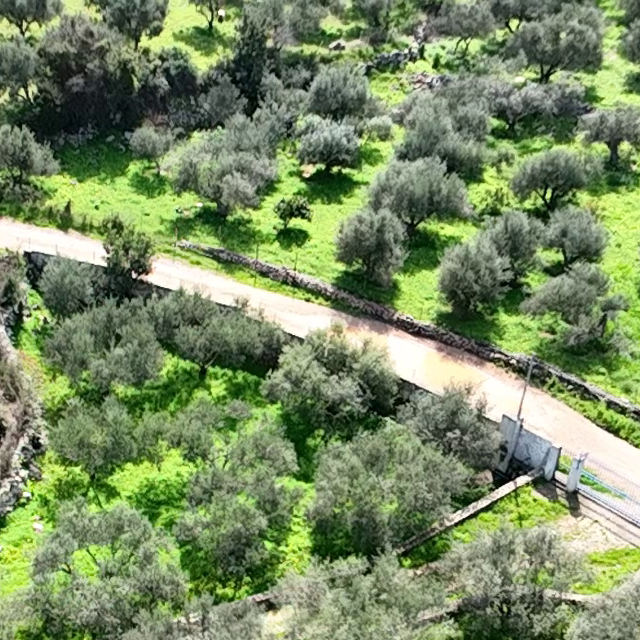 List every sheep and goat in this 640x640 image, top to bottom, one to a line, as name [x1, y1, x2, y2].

None